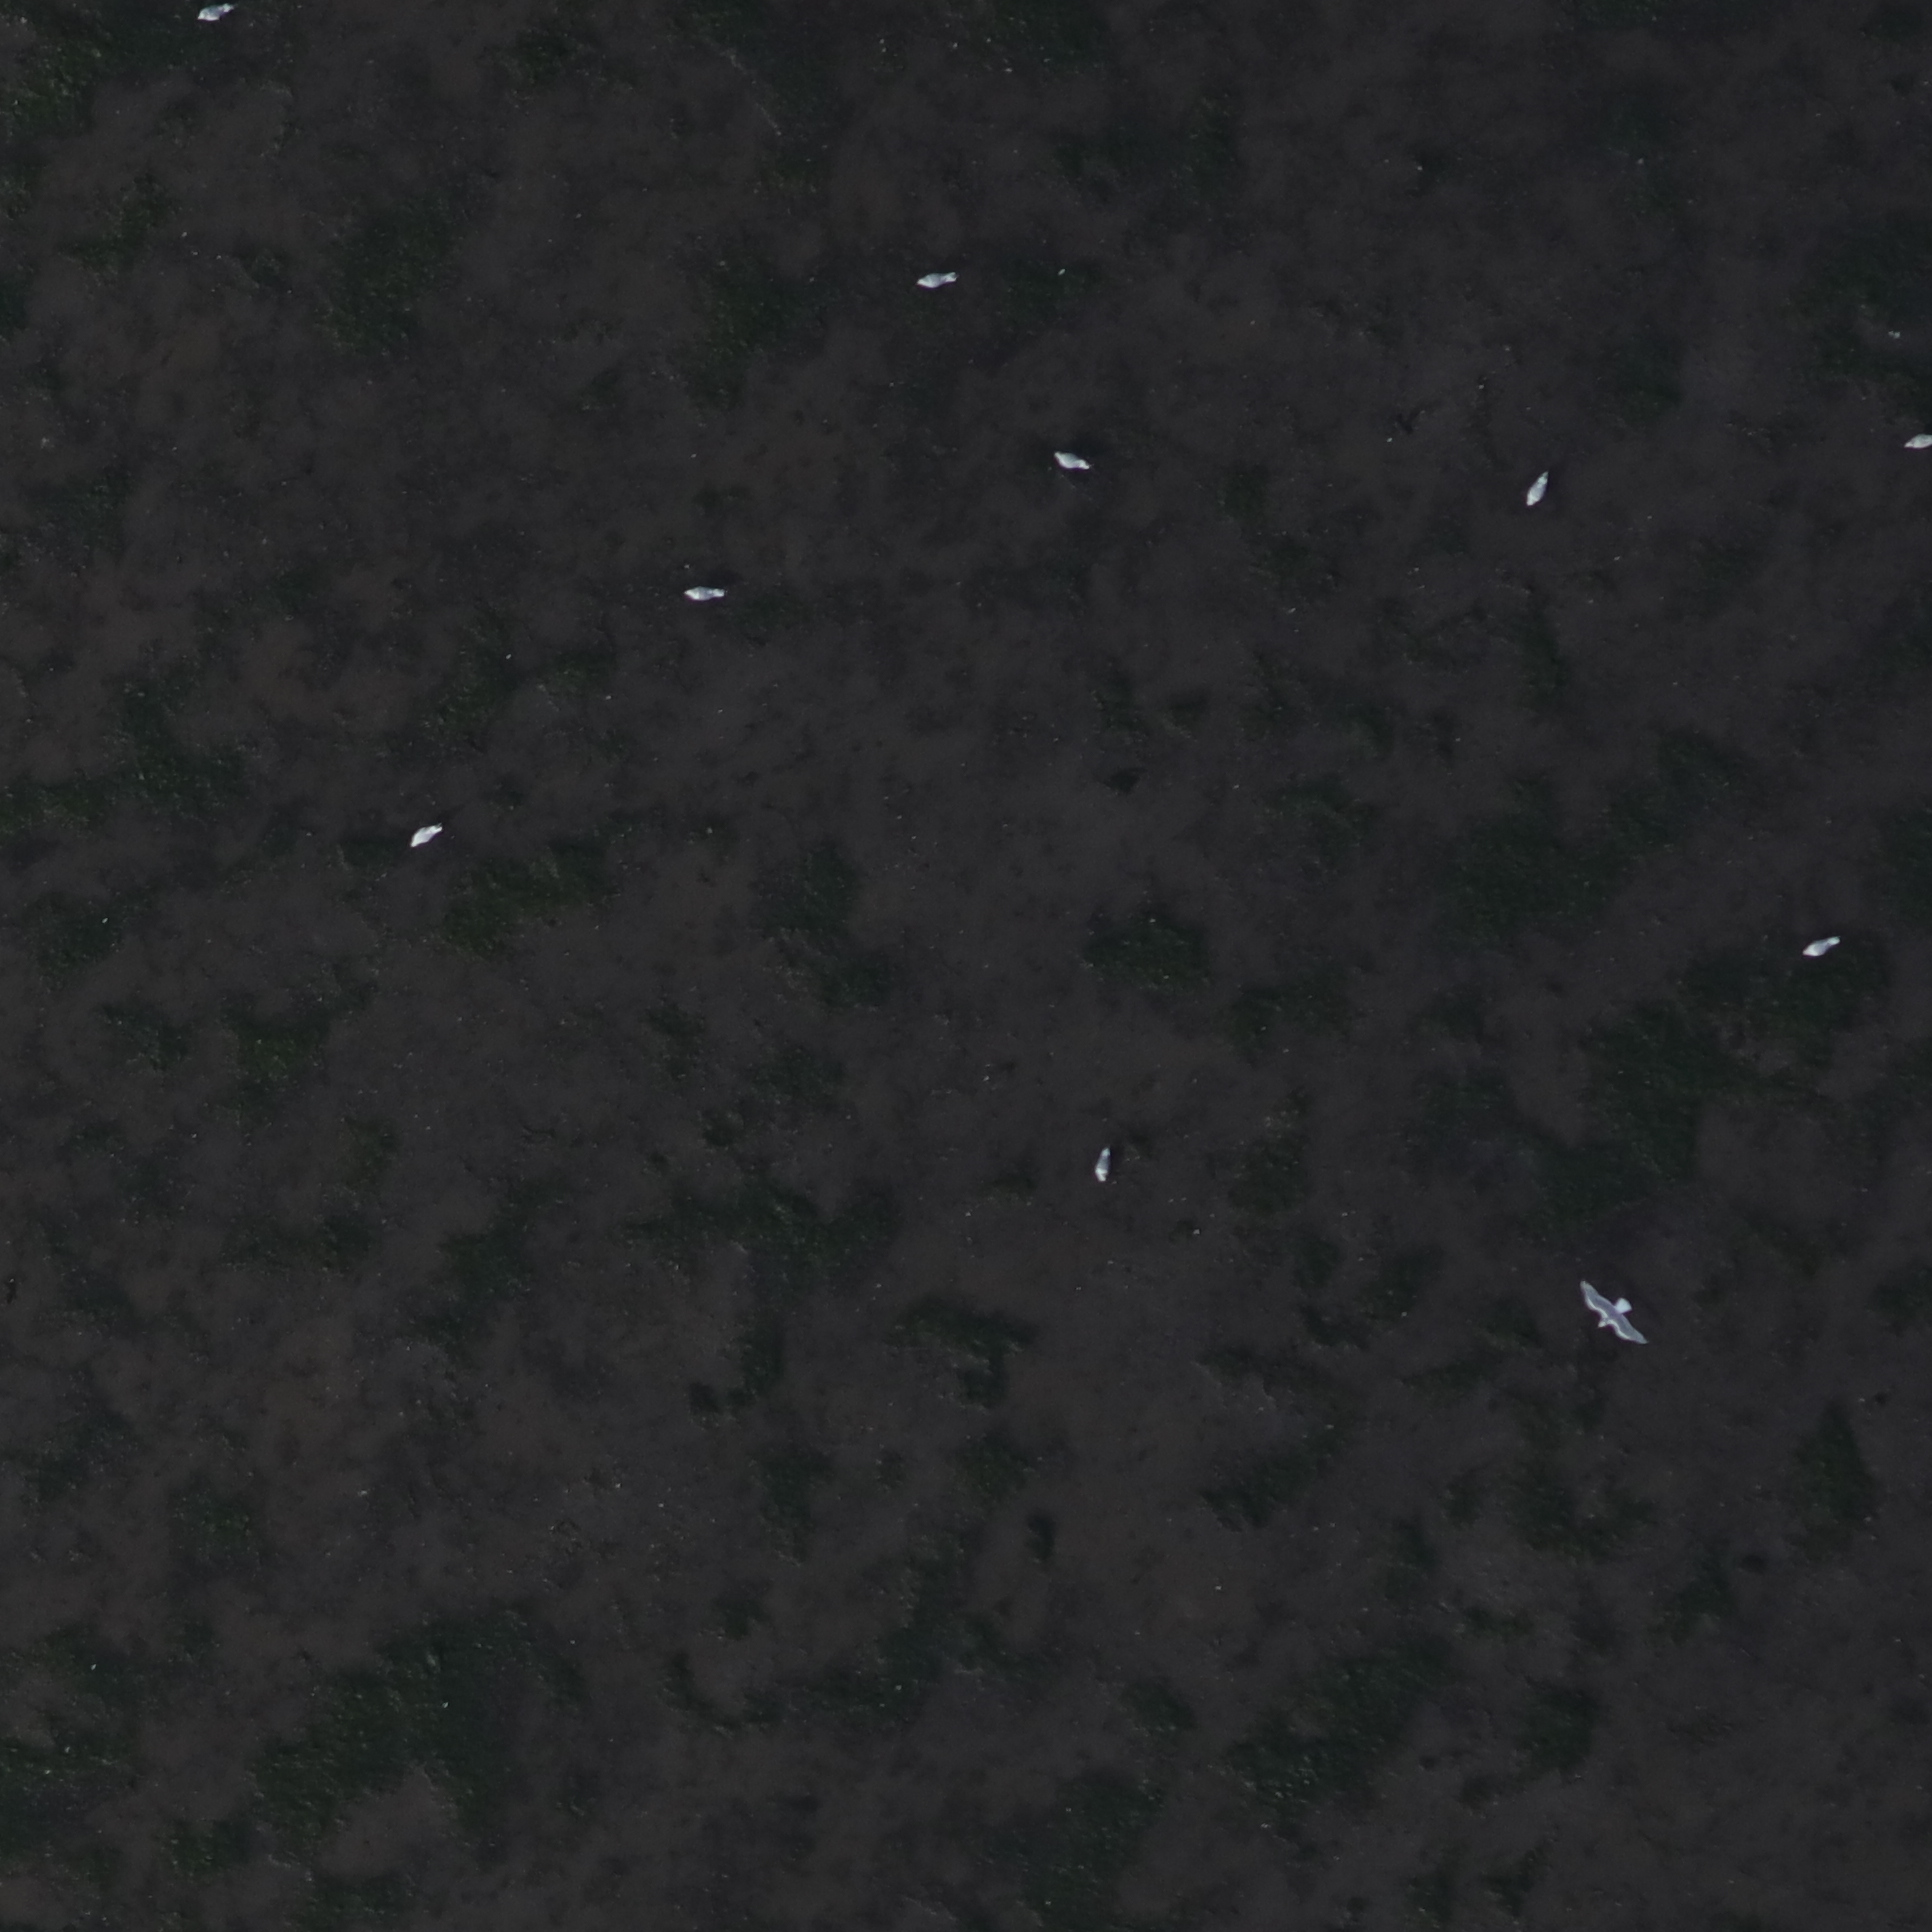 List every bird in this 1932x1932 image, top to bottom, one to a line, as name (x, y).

gull (214, 14)
gull (938, 279)
gull (1931, 446)
gull (1060, 458)
gull (1536, 490)
gull (705, 593)
gull (426, 836)
gull (1821, 947)
gull (1101, 1164)
gull (1614, 1313)